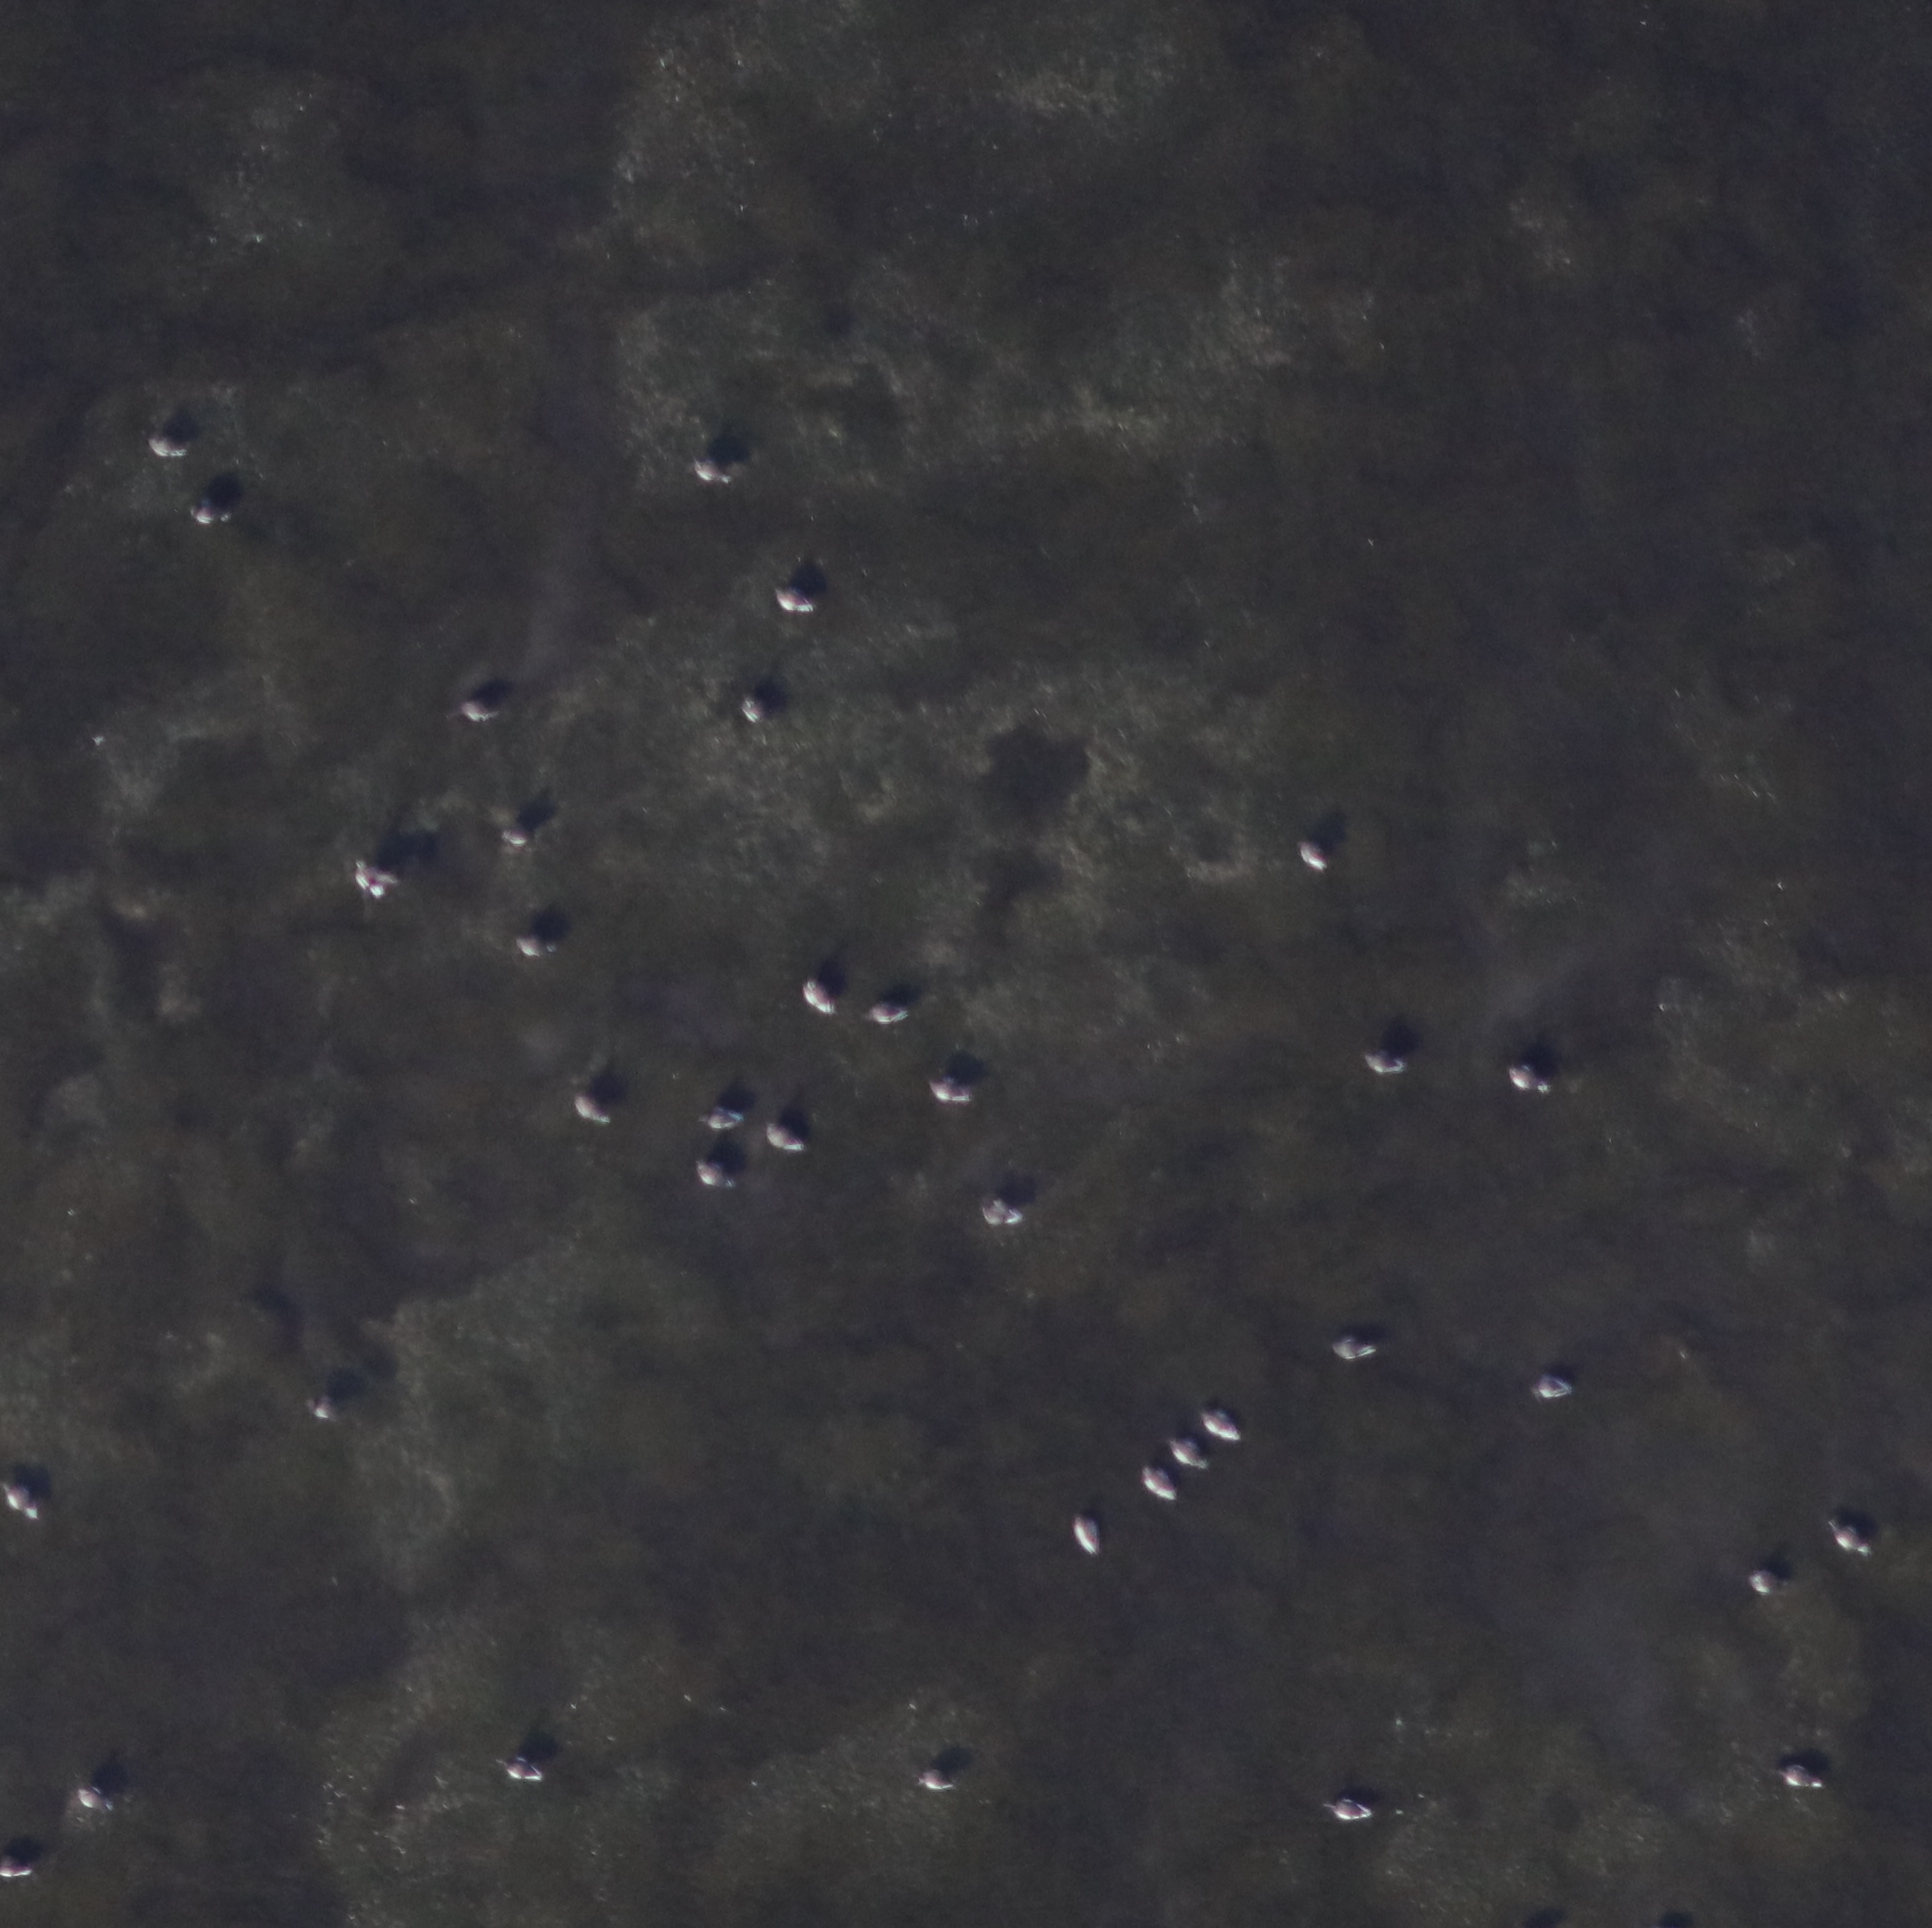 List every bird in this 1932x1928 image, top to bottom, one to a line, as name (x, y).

brant (172, 450)
brant (713, 470)
brant (211, 512)
brant (795, 597)
brant (755, 709)
brant (477, 714)
brant (512, 827)
brant (1313, 863)
brant (384, 881)
brant (536, 944)
brant (817, 996)
brant (886, 1012)
brant (1386, 1061)
brant (1527, 1075)
brant (951, 1088)
brant (588, 1110)
brant (719, 1116)
brant (794, 1144)
brant (714, 1173)
brant (1000, 1212)
brant (1348, 1352)
brant (1553, 1390)
brant (320, 1408)
brant (1218, 1422)
brant (1187, 1451)
brant (1159, 1480)
brant (20, 1497)
brant (1089, 1532)
brant (1849, 1534)
brant (1767, 1581)
brant (520, 1767)
brant (1800, 1773)
brant (937, 1777)
brant (96, 1798)
brant (1348, 1807)
brant (13, 1864)